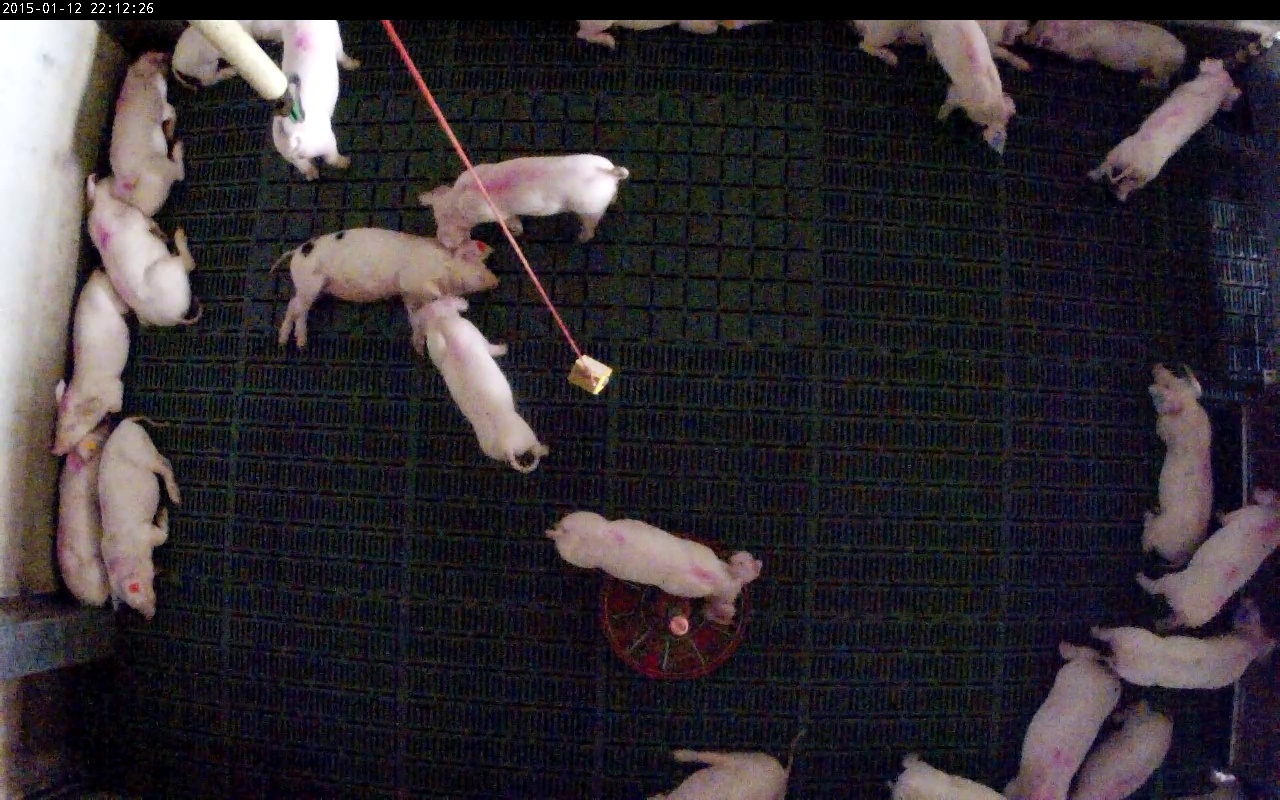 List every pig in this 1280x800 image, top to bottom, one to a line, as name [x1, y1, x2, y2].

pig [169, 19, 284, 90]
pig [576, 19, 768, 50]
pig [1018, 19, 1186, 86]
pig [273, 20, 361, 181]
pig [848, 20, 1036, 72]
pig [920, 21, 1015, 156]
pig [107, 50, 185, 219]
pig [1090, 59, 1243, 206]
pig [419, 153, 631, 249]
pig [82, 173, 202, 331]
pig [269, 227, 503, 353]
pig [49, 271, 133, 457]
pig [410, 293, 549, 478]
pig [1141, 360, 1213, 569]
pig [99, 413, 183, 624]
pig [55, 423, 114, 608]
pig [1134, 487, 1279, 633]
pig [547, 511, 765, 627]
pig [1090, 600, 1278, 690]
pig [1001, 642, 1123, 799]
pig [1068, 699, 1174, 799]
pig [653, 727, 807, 799]
pig [889, 755, 1003, 799]